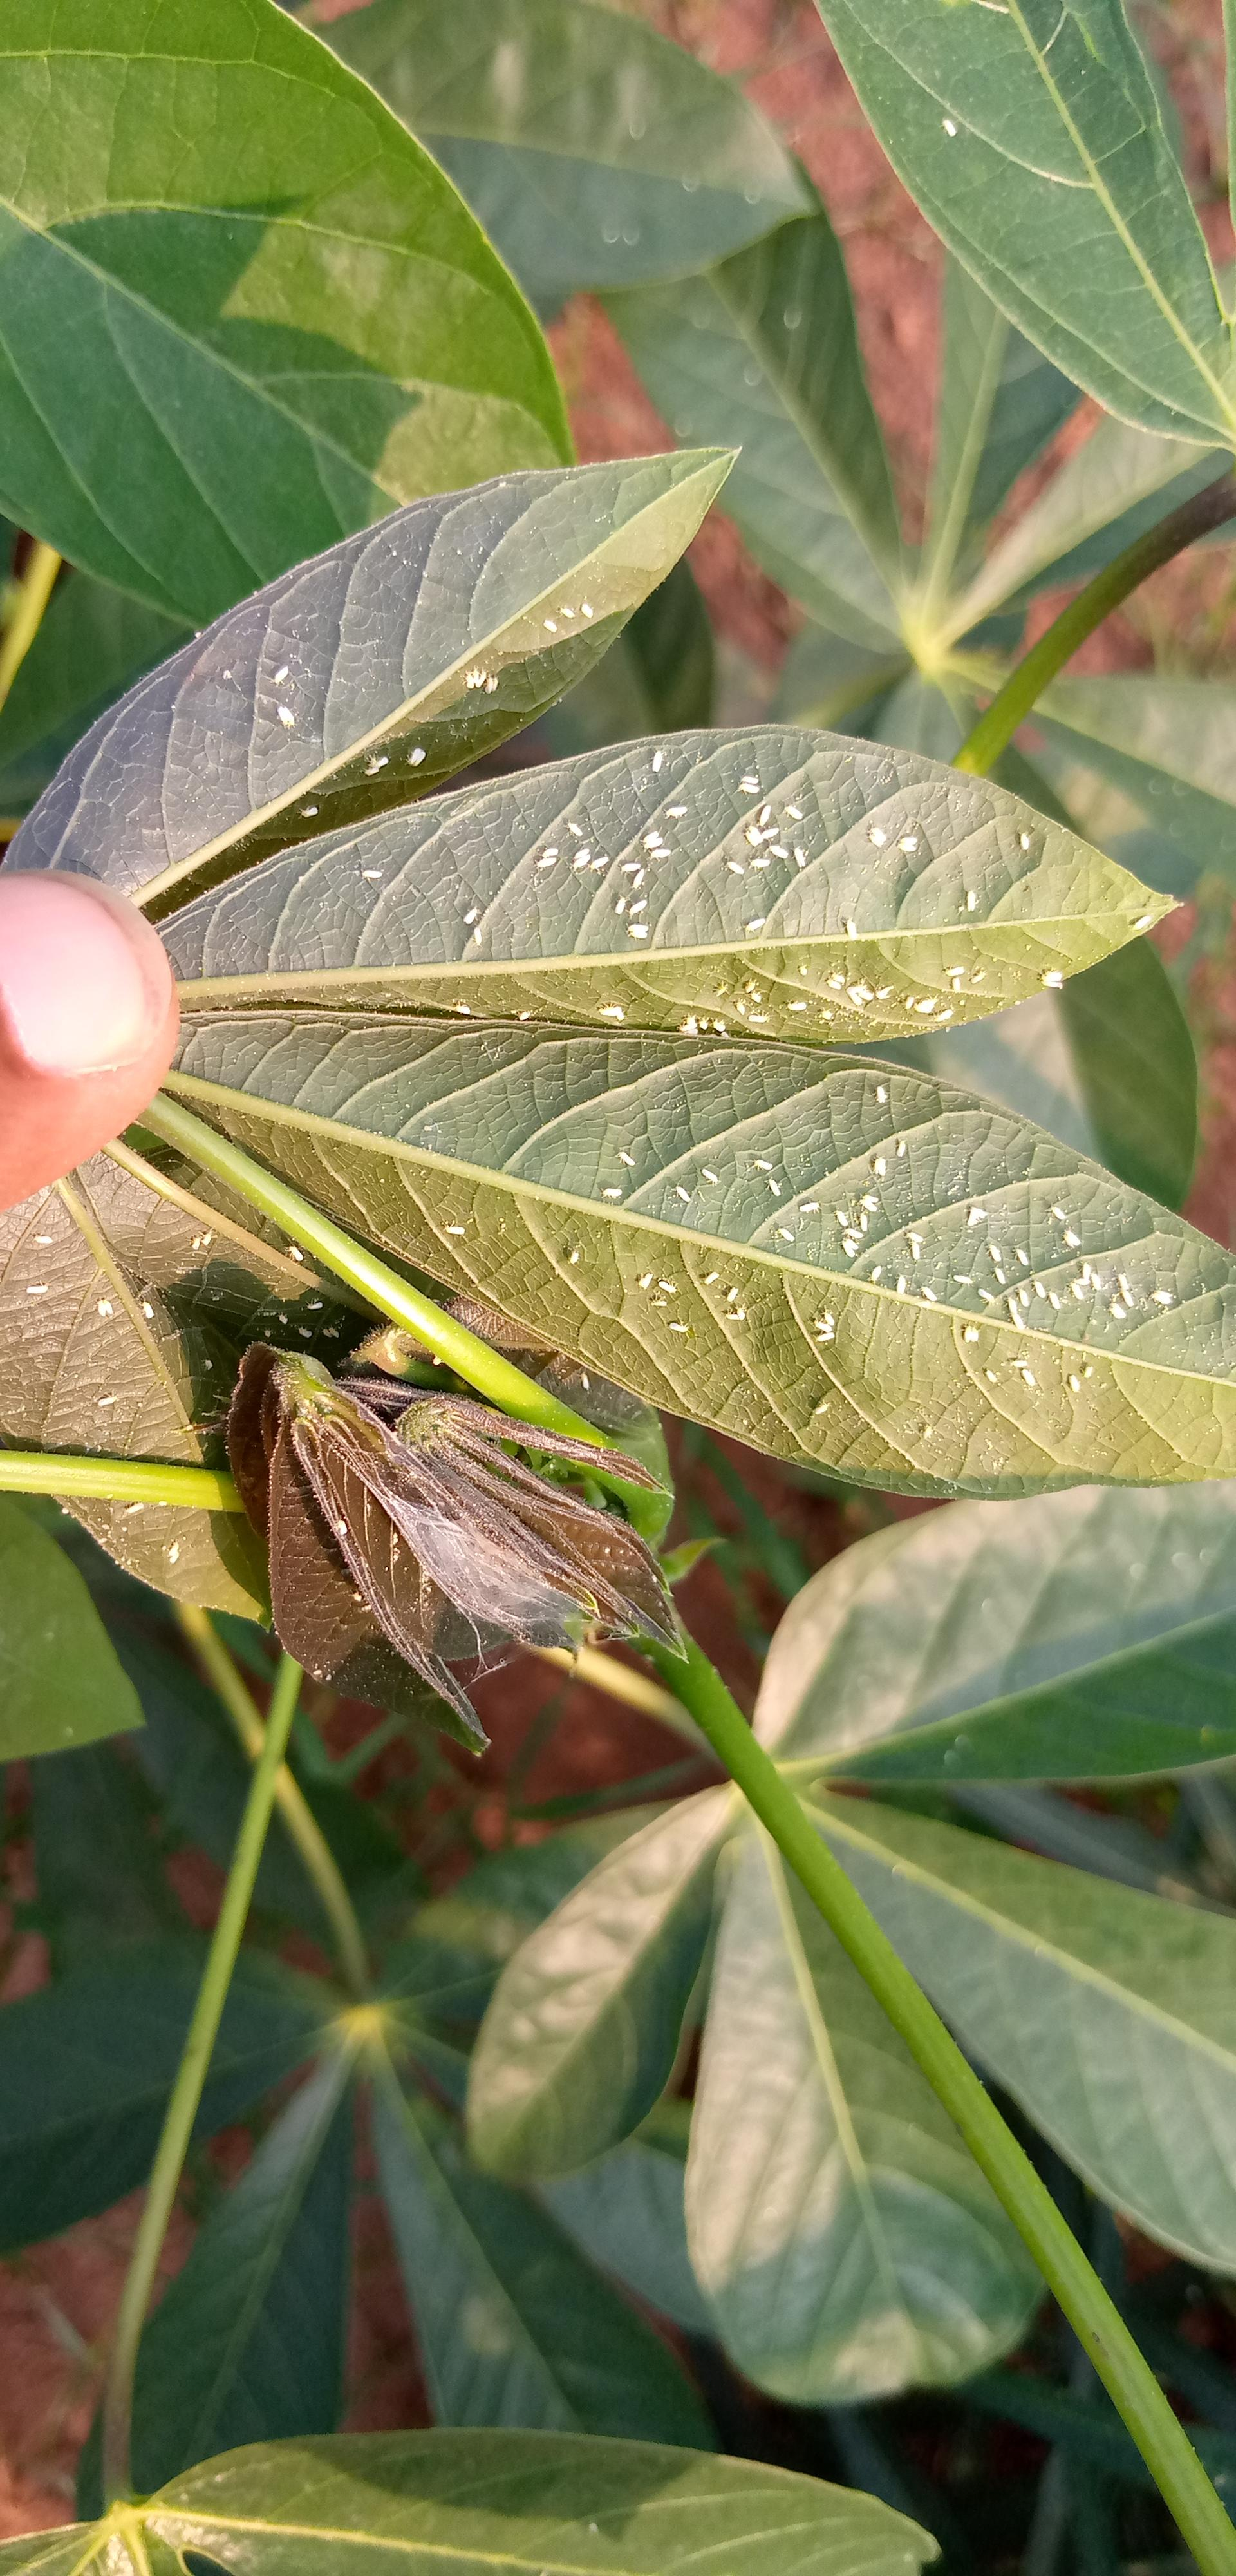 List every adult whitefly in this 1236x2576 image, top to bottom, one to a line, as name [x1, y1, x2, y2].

whitefly [939, 117, 962, 138]
whitefly [579, 601, 595, 620]
whitefly [561, 607, 577, 620]
whitefly [540, 618, 559, 635]
whitefly [193, 630, 201, 639]
whitefly [272, 661, 290, 685]
whitefly [472, 666, 480, 684]
whitefly [221, 668, 232, 681]
whitefly [476, 670, 487, 688]
whitefly [465, 672, 474, 688]
whitefly [485, 677, 492, 694]
whitefly [492, 677, 500, 692]
whitefly [275, 704, 297, 728]
whitefly [407, 748, 422, 766]
whitefly [648, 748, 666, 774]
whitefly [413, 750, 427, 767]
whitefly [375, 757, 389, 768]
whitefly [362, 766, 380, 776]
whitefly [739, 774, 760, 784]
whitefly [736, 783, 762, 796]
whitefly [758, 801, 772, 826]
whitefly [784, 804, 805, 822]
whitefly [296, 804, 321, 819]
whitefly [662, 805, 690, 819]
whitefly [565, 821, 585, 838]
whitefly [749, 825, 765, 844]
whitefly [763, 827, 781, 840]
whitefly [870, 828, 887, 842]
whitefly [745, 829, 758, 847]
whitefly [644, 830, 659, 844]
whitefly [1018, 831, 1033, 853]
whitefly [868, 833, 883, 848]
whitefly [899, 836, 918, 844]
whitefly [644, 837, 664, 850]
whitefly [897, 844, 918, 853]
whitefly [767, 844, 791, 862]
whitefly [791, 845, 808, 869]
whitefly [540, 846, 560, 856]
whitefly [575, 848, 590, 858]
whitefly [650, 848, 673, 859]
whitefly [573, 854, 591, 871]
whitefly [590, 856, 610, 871]
whitefly [747, 856, 771, 869]
whitefly [536, 857, 558, 871]
whitefly [724, 859, 747, 876]
whitefly [619, 860, 641, 872]
whitefly [359, 866, 384, 882]
whitefly [632, 868, 645, 891]
whitefly [965, 888, 977, 914]
whitefly [613, 894, 628, 916]
whitefly [628, 896, 648, 916]
whitefly [463, 904, 478, 925]
whitefly [1131, 914, 1153, 931]
whitefly [742, 916, 767, 933]
whitefly [845, 917, 859, 942]
whitefly [626, 921, 650, 931]
whitefly [472, 925, 485, 948]
whitefly [628, 931, 650, 939]
whitefly [796, 963, 809, 978]
whitefly [945, 965, 966, 977]
whitefly [969, 969, 988, 984]
whitefly [1040, 969, 1062, 981]
whitefly [830, 972, 846, 983]
whitefly [950, 977, 963, 994]
whitefly [825, 978, 841, 990]
whitefly [740, 980, 757, 992]
whitefly [1040, 980, 1063, 991]
whitefly [711, 982, 729, 997]
whitefly [876, 983, 896, 1000]
whitefly [843, 983, 868, 992]
whitefly [857, 990, 874, 1002]
whitefly [750, 990, 762, 1004]
whitefly [848, 991, 863, 1006]
whitefly [905, 994, 914, 1011]
whitefly [919, 994, 939, 1007]
whitefly [733, 999, 745, 1015]
whitefly [783, 1000, 808, 1012]
whitefly [452, 1002, 472, 1016]
whitefly [615, 1003, 625, 1021]
whitefly [912, 1003, 932, 1014]
whitefly [594, 1005, 615, 1017]
whitefly [819, 1009, 834, 1021]
whitefly [934, 1009, 954, 1025]
whitefly [517, 1009, 531, 1021]
whitefly [747, 1011, 769, 1025]
whitefly [685, 1014, 696, 1023]
whitefly [698, 1017, 710, 1031]
whitefly [711, 1018, 727, 1034]
whitefly [677, 1022, 697, 1032]
whitefly [874, 1084, 889, 1105]
whitefly [895, 1139, 906, 1158]
whitefly [617, 1147, 638, 1168]
whitefly [873, 1154, 879, 1176]
whitefly [752, 1155, 775, 1171]
whitefly [879, 1155, 888, 1178]
whitefly [700, 1165, 719, 1185]
whitefly [766, 1177, 786, 1197]
whitefly [673, 1183, 692, 1204]
whitefly [601, 1184, 624, 1200]
whitefly [861, 1193, 880, 1204]
whitefly [859, 1198, 877, 1213]
whitefly [796, 1199, 823, 1213]
whitefly [1049, 1204, 1067, 1220]
whitefly [961, 1204, 991, 1227]
whitefly [833, 1208, 849, 1227]
whitefly [858, 1210, 872, 1233]
whitefly [441, 1222, 468, 1238]
whitefly [776, 1224, 798, 1245]
whitefly [842, 1227, 865, 1238]
whitefly [1065, 1229, 1080, 1246]
whitefly [905, 1230, 924, 1244]
whitefly [200, 1231, 214, 1245]
whitefly [31, 1233, 54, 1245]
whitefly [1063, 1233, 1073, 1248]
whitefly [191, 1235, 200, 1250]
whitefly [846, 1238, 859, 1251]
whitefly [841, 1240, 856, 1258]
whitefly [910, 1240, 921, 1262]
whitefly [285, 1242, 304, 1263]
whitefly [986, 1242, 1003, 1262]
whitefly [1015, 1247, 1032, 1267]
whitefly [567, 1247, 581, 1267]
whitefly [1081, 1260, 1091, 1278]
whitefly [868, 1263, 883, 1284]
whitefly [993, 1264, 1007, 1285]
whitefly [702, 1268, 720, 1285]
whitefly [636, 1269, 653, 1289]
whitefly [1118, 1271, 1130, 1290]
whitefly [950, 1271, 974, 1287]
whitefly [894, 1272, 908, 1294]
whitefly [1091, 1273, 1103, 1291]
whitefly [657, 1278, 679, 1294]
whitefly [1074, 1278, 1091, 1287]
whitefly [1033, 1280, 1047, 1299]
whitefly [1070, 1282, 1085, 1302]
whitefly [24, 1283, 51, 1295]
whitefly [724, 1284, 738, 1303]
whitefly [920, 1285, 938, 1303]
whitefly [1150, 1287, 1173, 1310]
whitefly [1017, 1287, 1030, 1307]
whitefly [977, 1288, 996, 1303]
whitefly [1120, 1289, 1136, 1307]
whitefly [1048, 1291, 1062, 1310]
whitefly [210, 1294, 221, 1303]
whitefly [650, 1295, 668, 1309]
whitefly [1006, 1295, 1020, 1313]
whitefly [104, 1298, 117, 1315]
whitefly [140, 1298, 156, 1319]
whitefly [95, 1300, 106, 1317]
whitefly [305, 1300, 323, 1310]
whitefly [1107, 1300, 1128, 1321]
whitefly [735, 1305, 749, 1322]
whitefly [821, 1307, 835, 1326]
whitefly [277, 1312, 288, 1325]
whitefly [723, 1312, 738, 1320]
whitefly [1011, 1312, 1025, 1331]
whitefly [666, 1320, 690, 1335]
whitefly [812, 1320, 834, 1332]
whitefly [962, 1323, 971, 1344]
whitefly [971, 1325, 980, 1343]
whitefly [296, 1327, 312, 1340]
whitefly [328, 1327, 341, 1339]
whitefly [263, 1328, 273, 1340]
whitefly [322, 1328, 333, 1339]
whitefly [814, 1331, 838, 1345]
whitefly [386, 1350, 398, 1363]
whitefly [431, 1354, 442, 1366]
whitefly [1007, 1358, 1031, 1368]
whitefly [203, 1358, 214, 1372]
whitefly [1083, 1364, 1094, 1378]
whitefly [1021, 1368, 1038, 1388]
whitefly [984, 1368, 999, 1384]
whitefly [580, 1370, 592, 1392]
whitefly [1067, 1374, 1082, 1396]
whitefly [95, 1395, 120, 1408]
whitefly [814, 1401, 829, 1416]
whitefly [920, 1425, 933, 1441]
whitefly [122, 1501, 145, 1513]
whitefly [337, 1518, 349, 1536]
whitefly [169, 1540, 180, 1555]
whitefly [169, 1551, 180, 1564]
whitefly [650, 1573, 660, 1583]
whitefly [350, 1591, 363, 1603]
whitefly [312, 1669, 323, 1676]
whitefly [325, 1672, 332, 1681]